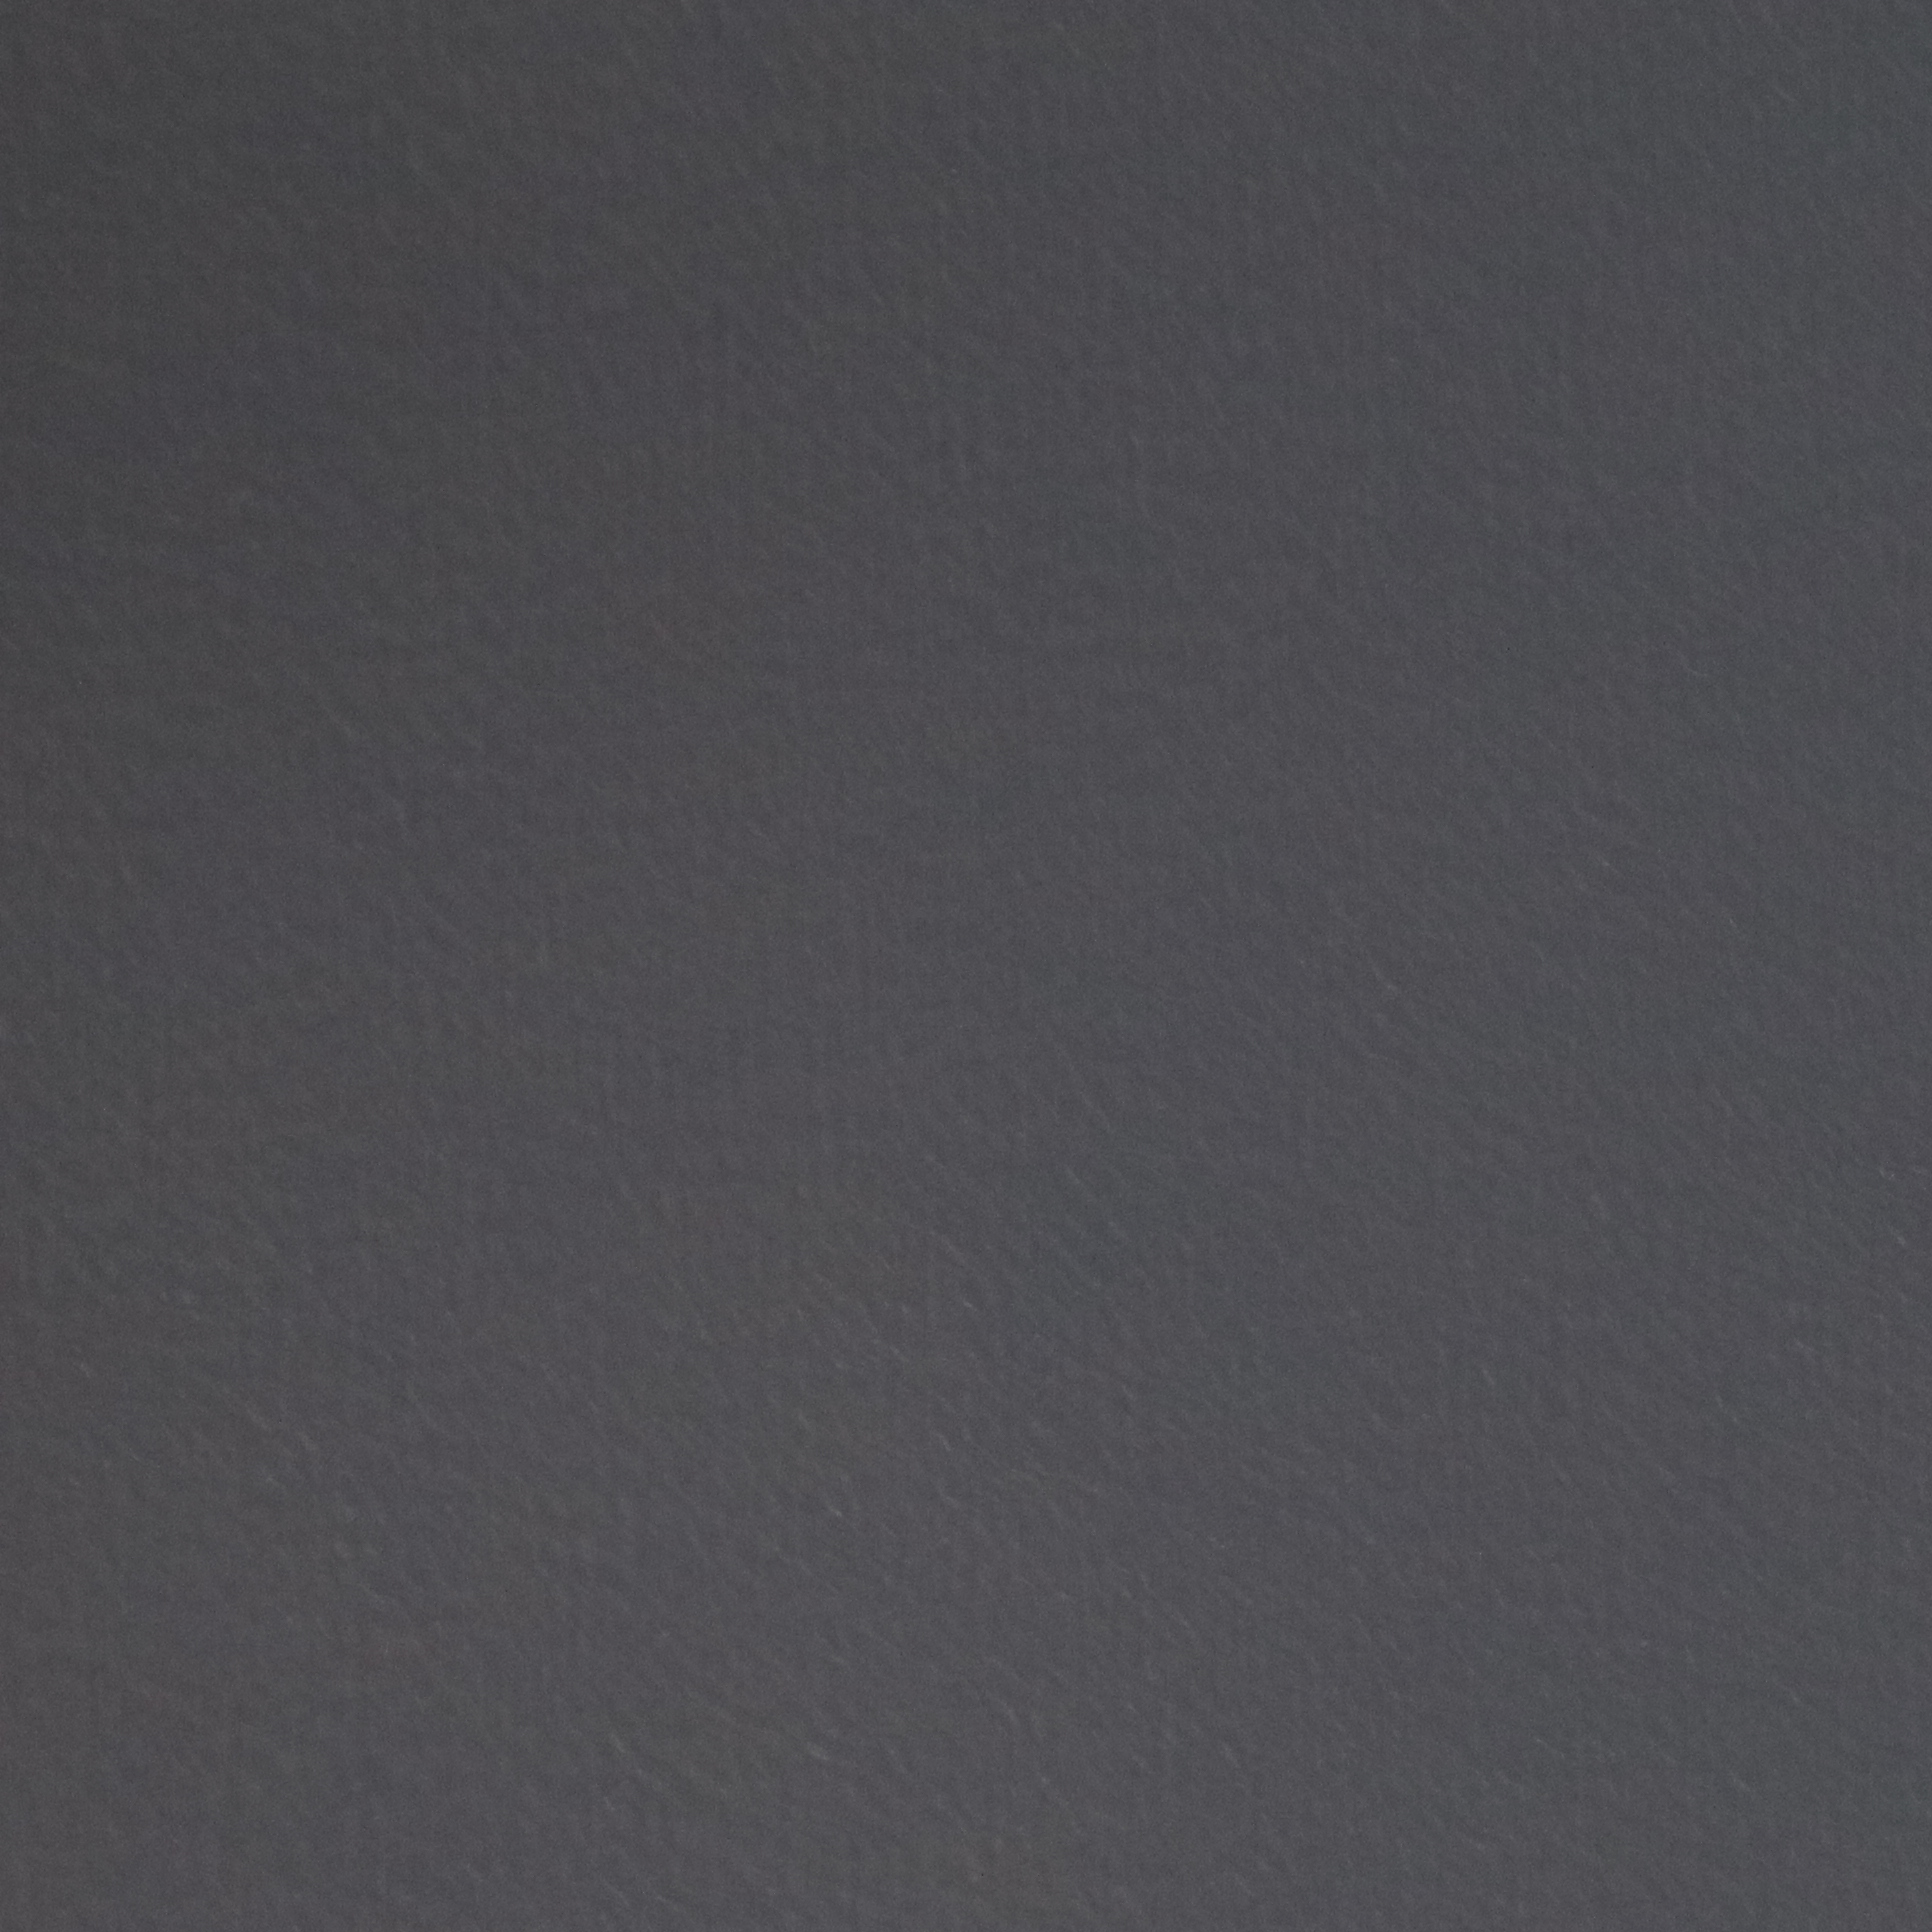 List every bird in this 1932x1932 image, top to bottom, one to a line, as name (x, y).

None